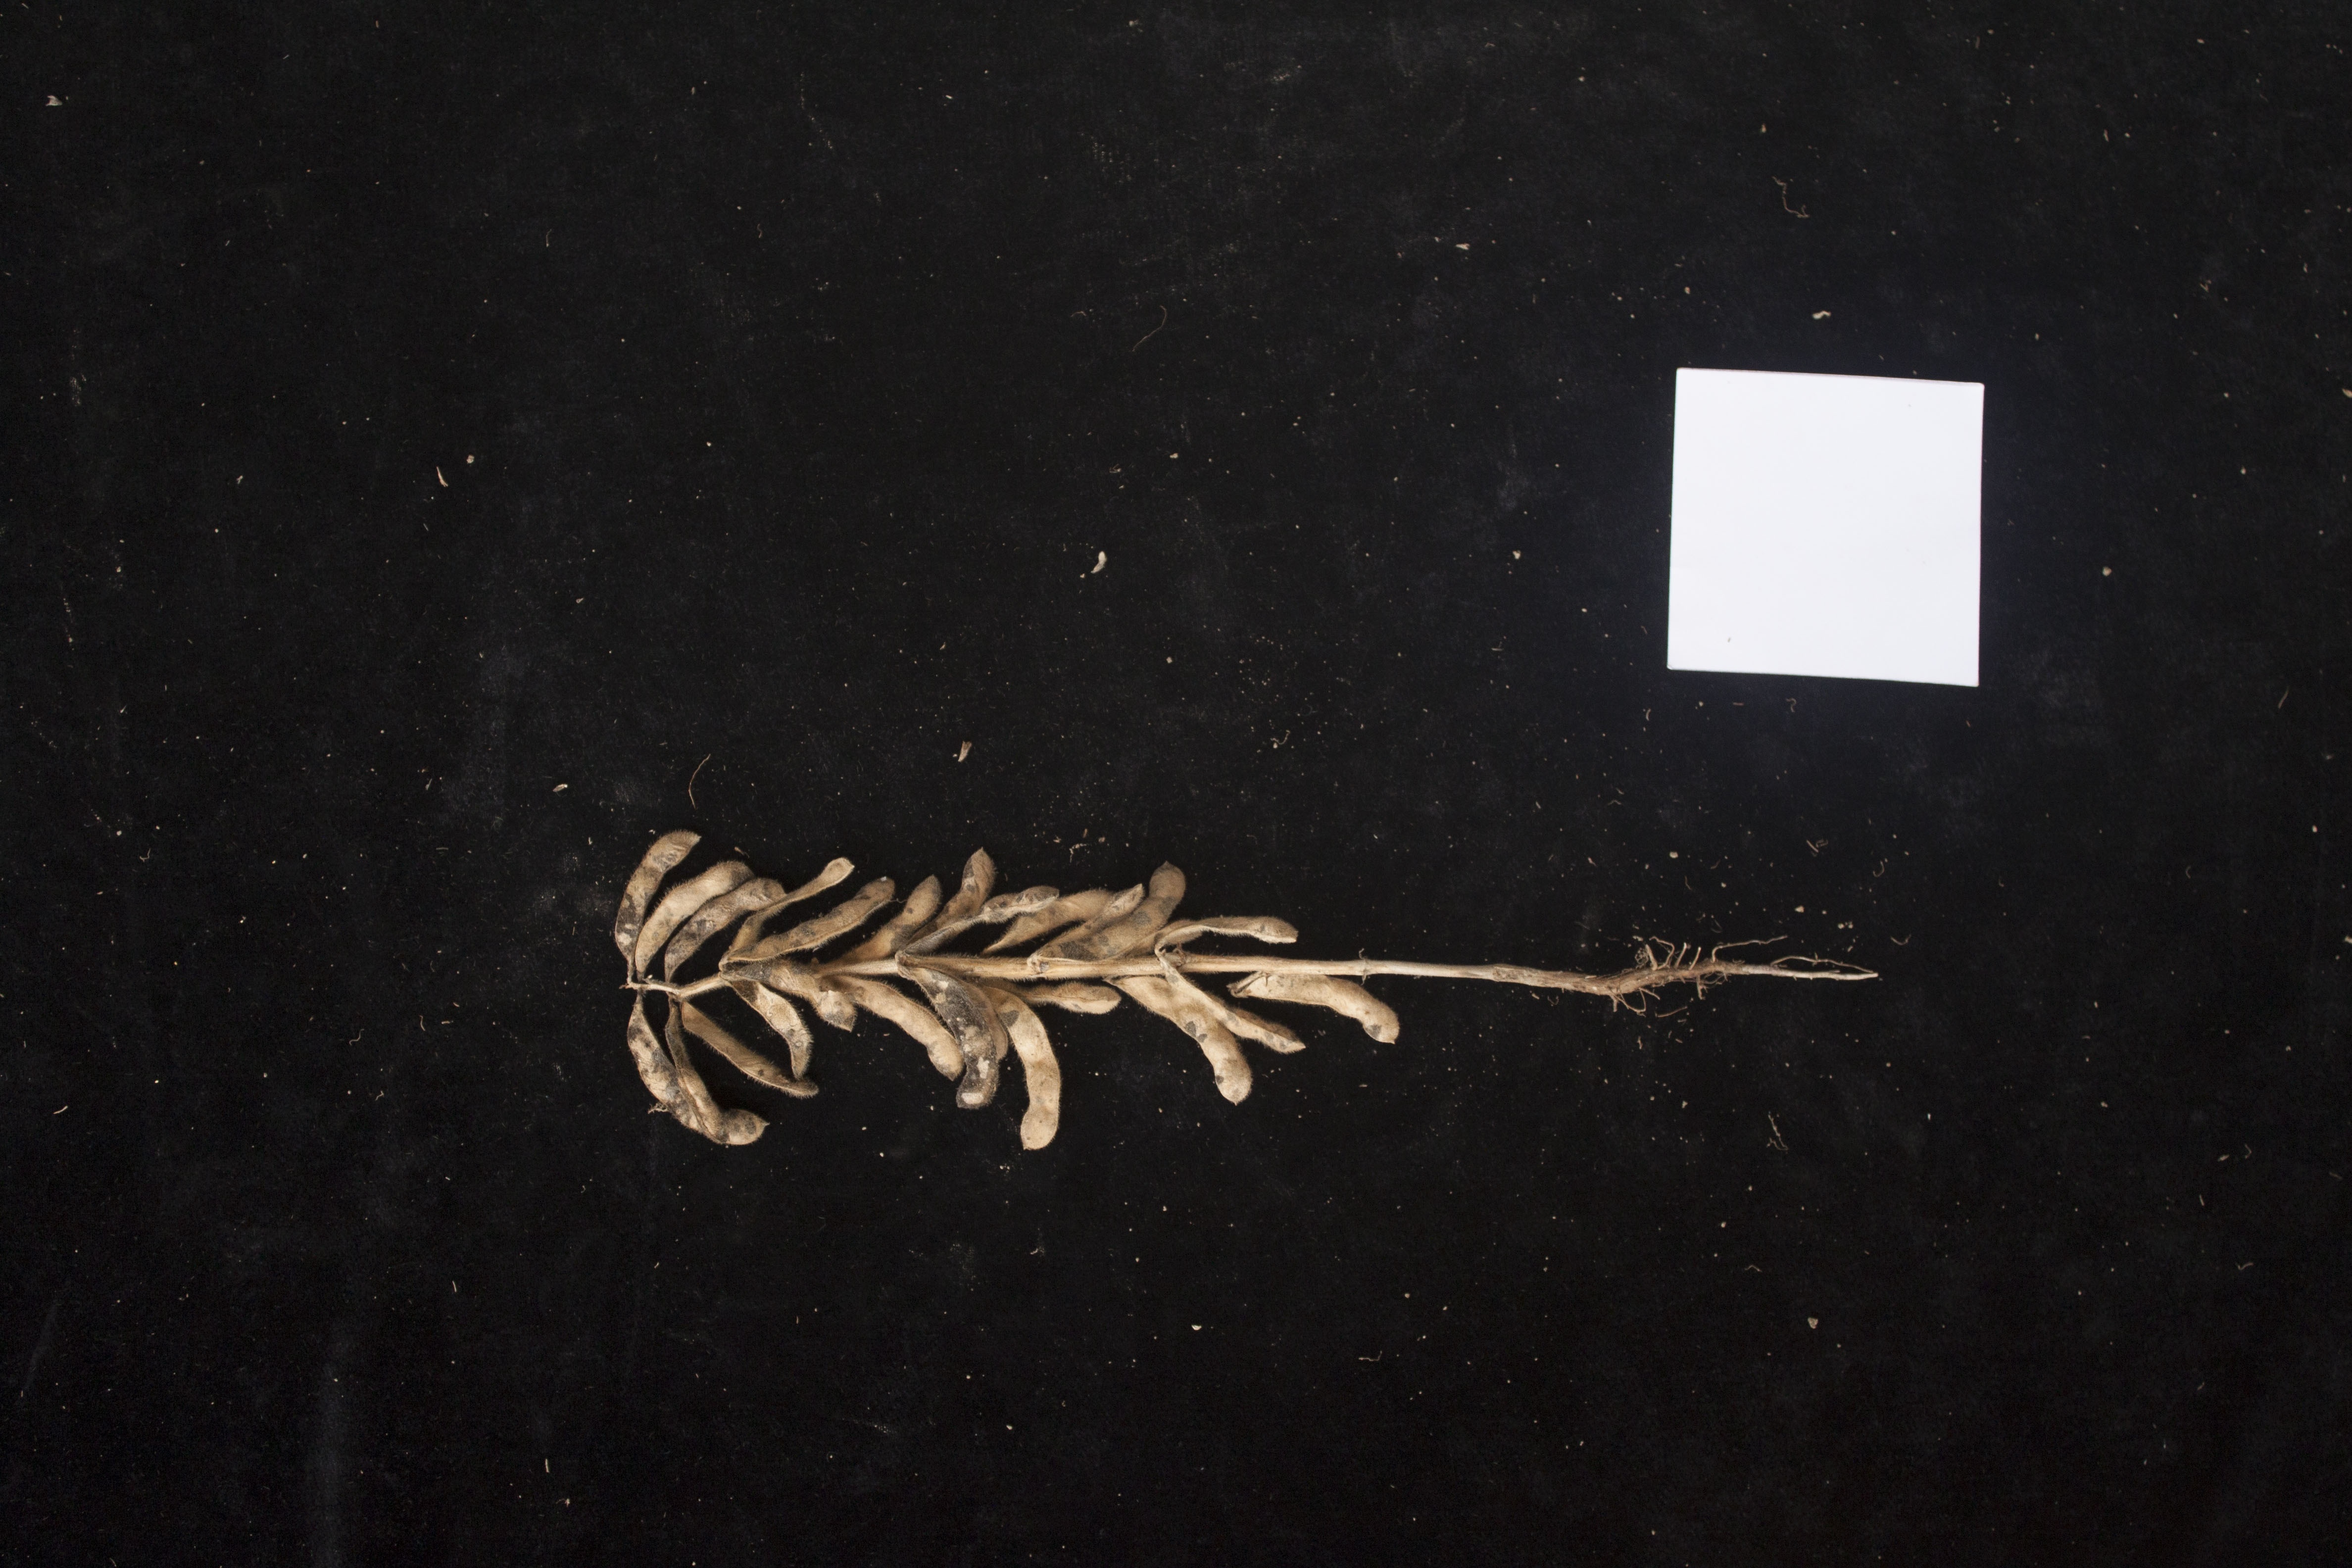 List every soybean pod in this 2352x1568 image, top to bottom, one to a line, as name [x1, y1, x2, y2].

soybean pod [612, 833, 697, 979]
soybean pod [896, 850, 993, 951]
soybean pod [719, 859, 854, 967]
soybean pod [635, 863, 750, 980]
soybean pod [1058, 864, 1185, 957]
soybean pod [833, 876, 940, 967]
soybean pod [734, 879, 894, 961]
soybean pod [664, 881, 789, 984]
soybean pod [1025, 885, 1140, 965]
soybean pod [980, 888, 1058, 925]
soybean pod [987, 891, 1111, 955]
soybean pod [1156, 918, 1296, 953]
soybean pod [894, 958, 999, 1108]
soybean pod [1159, 960, 1302, 1052]
soybean pod [722, 961, 855, 1032]
soybean pod [1238, 974, 1399, 1042]
soybean pod [1113, 977, 1252, 1105]
soybean pod [830, 978, 964, 1082]
soybean pod [726, 979, 813, 1080]
soybean pod [975, 984, 1062, 1151]
soybean pod [1023, 986, 1118, 1015]
soybean pod [627, 995, 764, 1147]
soybean pod [680, 1003, 818, 1098]
soybean pod [664, 1006, 728, 1145]